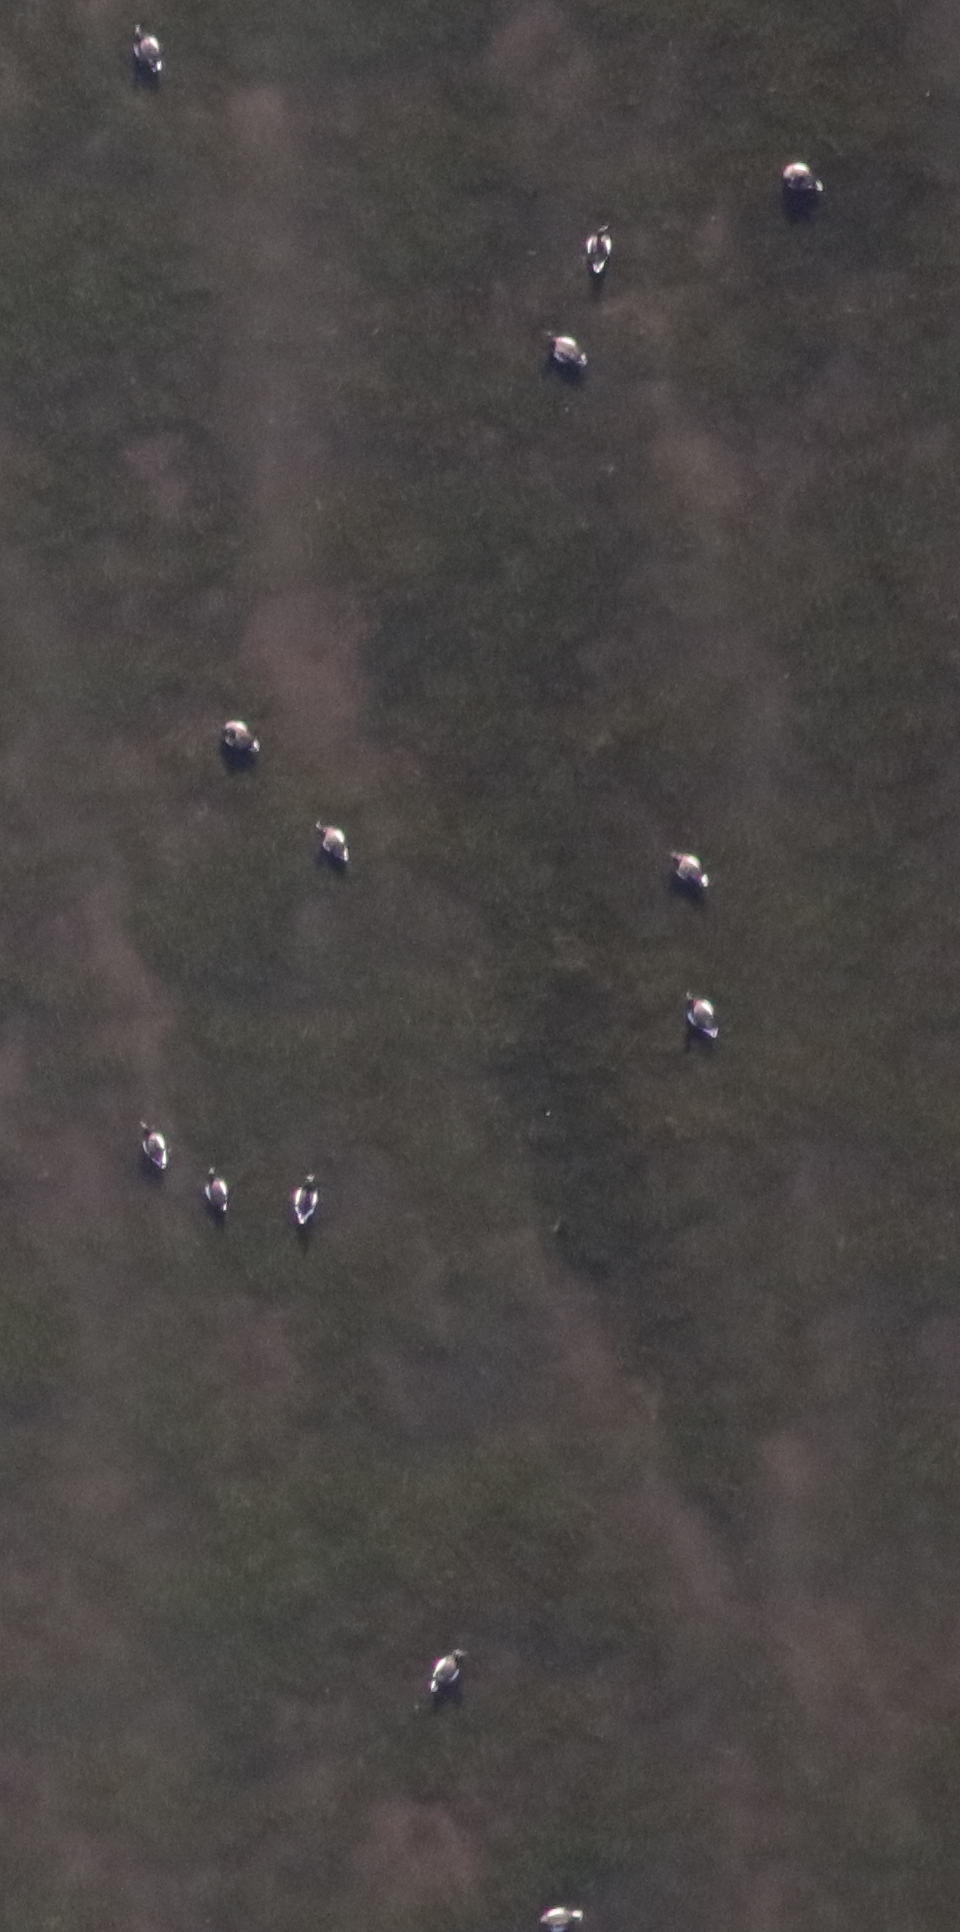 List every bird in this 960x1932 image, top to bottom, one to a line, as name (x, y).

brant (147, 50)
brant (799, 177)
brant (599, 251)
brant (567, 351)
brant (241, 738)
brant (330, 843)
brant (690, 872)
brant (702, 1015)
brant (153, 1147)
brant (217, 1193)
brant (304, 1200)
brant (445, 1672)
brant (561, 1921)